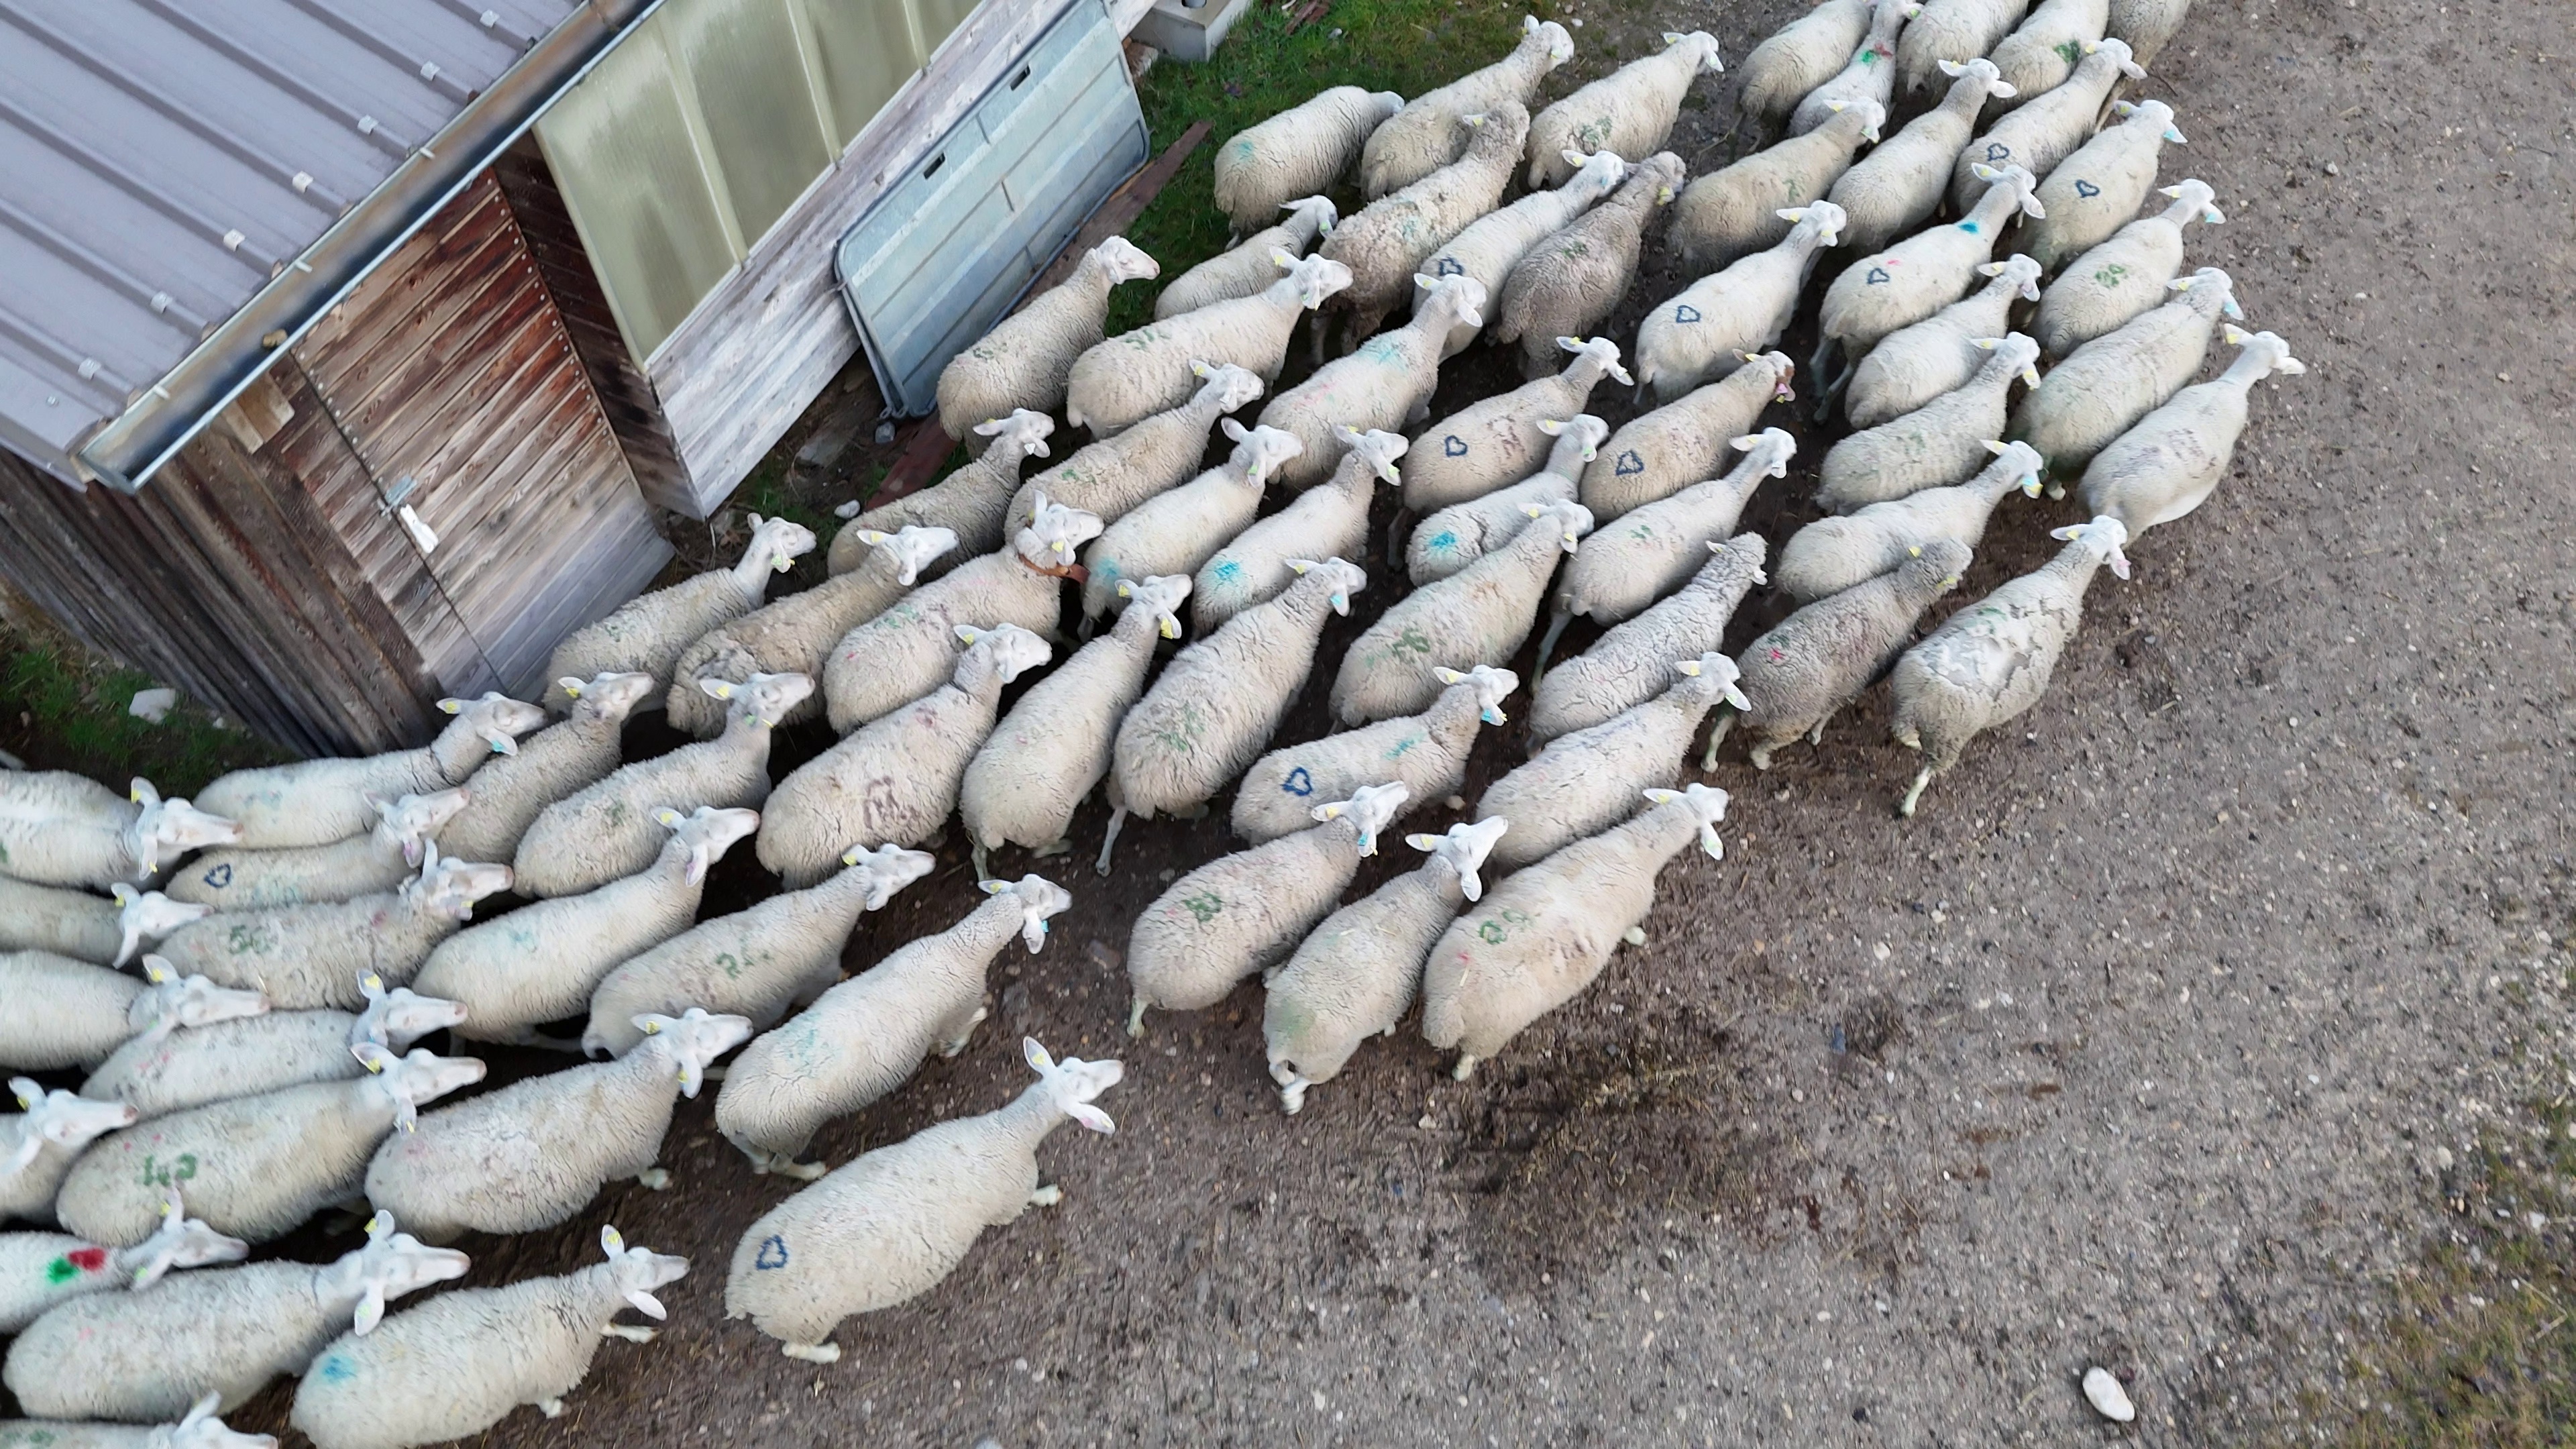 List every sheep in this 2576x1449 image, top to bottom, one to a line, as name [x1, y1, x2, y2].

sheep [1734, 0, 1873, 148]
sheep [1790, 0, 1928, 145]
sheep [1897, 0, 2029, 113]
sheep [1976, 0, 2108, 136]
sheep [2093, 0, 2187, 136]
sheep [1359, 14, 1573, 198]
sheep [1523, 31, 1723, 186]
sheep [1956, 33, 2148, 216]
sheep [1830, 49, 2010, 242]
sheep [1214, 85, 1404, 233]
sheep [1664, 95, 1886, 263]
sheep [2023, 100, 2186, 264]
sheep [1310, 102, 1538, 368]
sheep [1494, 146, 1687, 359]
sheep [1414, 150, 1627, 364]
sheep [1815, 162, 2045, 423]
sheep [2026, 179, 2226, 361]
sheep [1156, 194, 1339, 324]
sheep [1631, 200, 1847, 396]
sheep [936, 235, 1159, 439]
sheep [1069, 244, 1353, 441]
sheep [1844, 252, 2044, 429]
sheep [2016, 267, 2245, 466]
sheep [1254, 273, 1484, 467]
sheep [2079, 324, 2307, 554]
sheep [1811, 330, 2040, 514]
sheep [1388, 336, 1634, 567]
sheep [1582, 344, 1795, 516]
sheep [1010, 358, 1261, 571]
sheep [828, 406, 1054, 591]
sheep [1403, 415, 1611, 581]
sheep [1078, 416, 1304, 619]
sheep [1198, 423, 1407, 622]
sheep [1529, 425, 1797, 697]
sheep [1771, 439, 2043, 608]
sheep [824, 490, 1105, 726]
sheep [1332, 496, 1598, 720]
sheep [538, 512, 815, 719]
sheep [1881, 515, 2130, 818]
sheep [665, 524, 960, 746]
sheep [1531, 526, 1776, 728]
sheep [1702, 535, 1973, 775]
sheep [1095, 557, 1366, 876]
sheep [961, 566, 1194, 881]
sheep [755, 623, 1053, 876]
sheep [1476, 649, 1751, 849]
sheep [1233, 665, 1519, 845]
sheep [432, 672, 654, 861]
sheep [520, 672, 815, 908]
sheep [192, 691, 548, 848]
sheep [0, 770, 243, 892]
sheep [1125, 780, 1412, 1036]
sheep [1419, 782, 1728, 1080]
sheep [164, 786, 471, 912]
sheep [418, 805, 759, 1068]
sheep [1262, 814, 1509, 1115]
sheep [582, 837, 934, 1064]
sheep [158, 839, 514, 1013]
sheep [716, 873, 1071, 1179]
sheep [0, 884, 216, 968]
sheep [0, 951, 272, 1082]
sheep [78, 966, 468, 1123]
sheep [366, 1008, 753, 1244]
sheep [725, 1036, 1124, 1365]
sheep [57, 1042, 486, 1248]
sheep [0, 1078, 140, 1227]
sheep [0, 1183, 247, 1342]
sheep [2, 1209, 470, 1422]
sheep [304, 1224, 690, 1449]
sheep [0, 1392, 281, 1449]